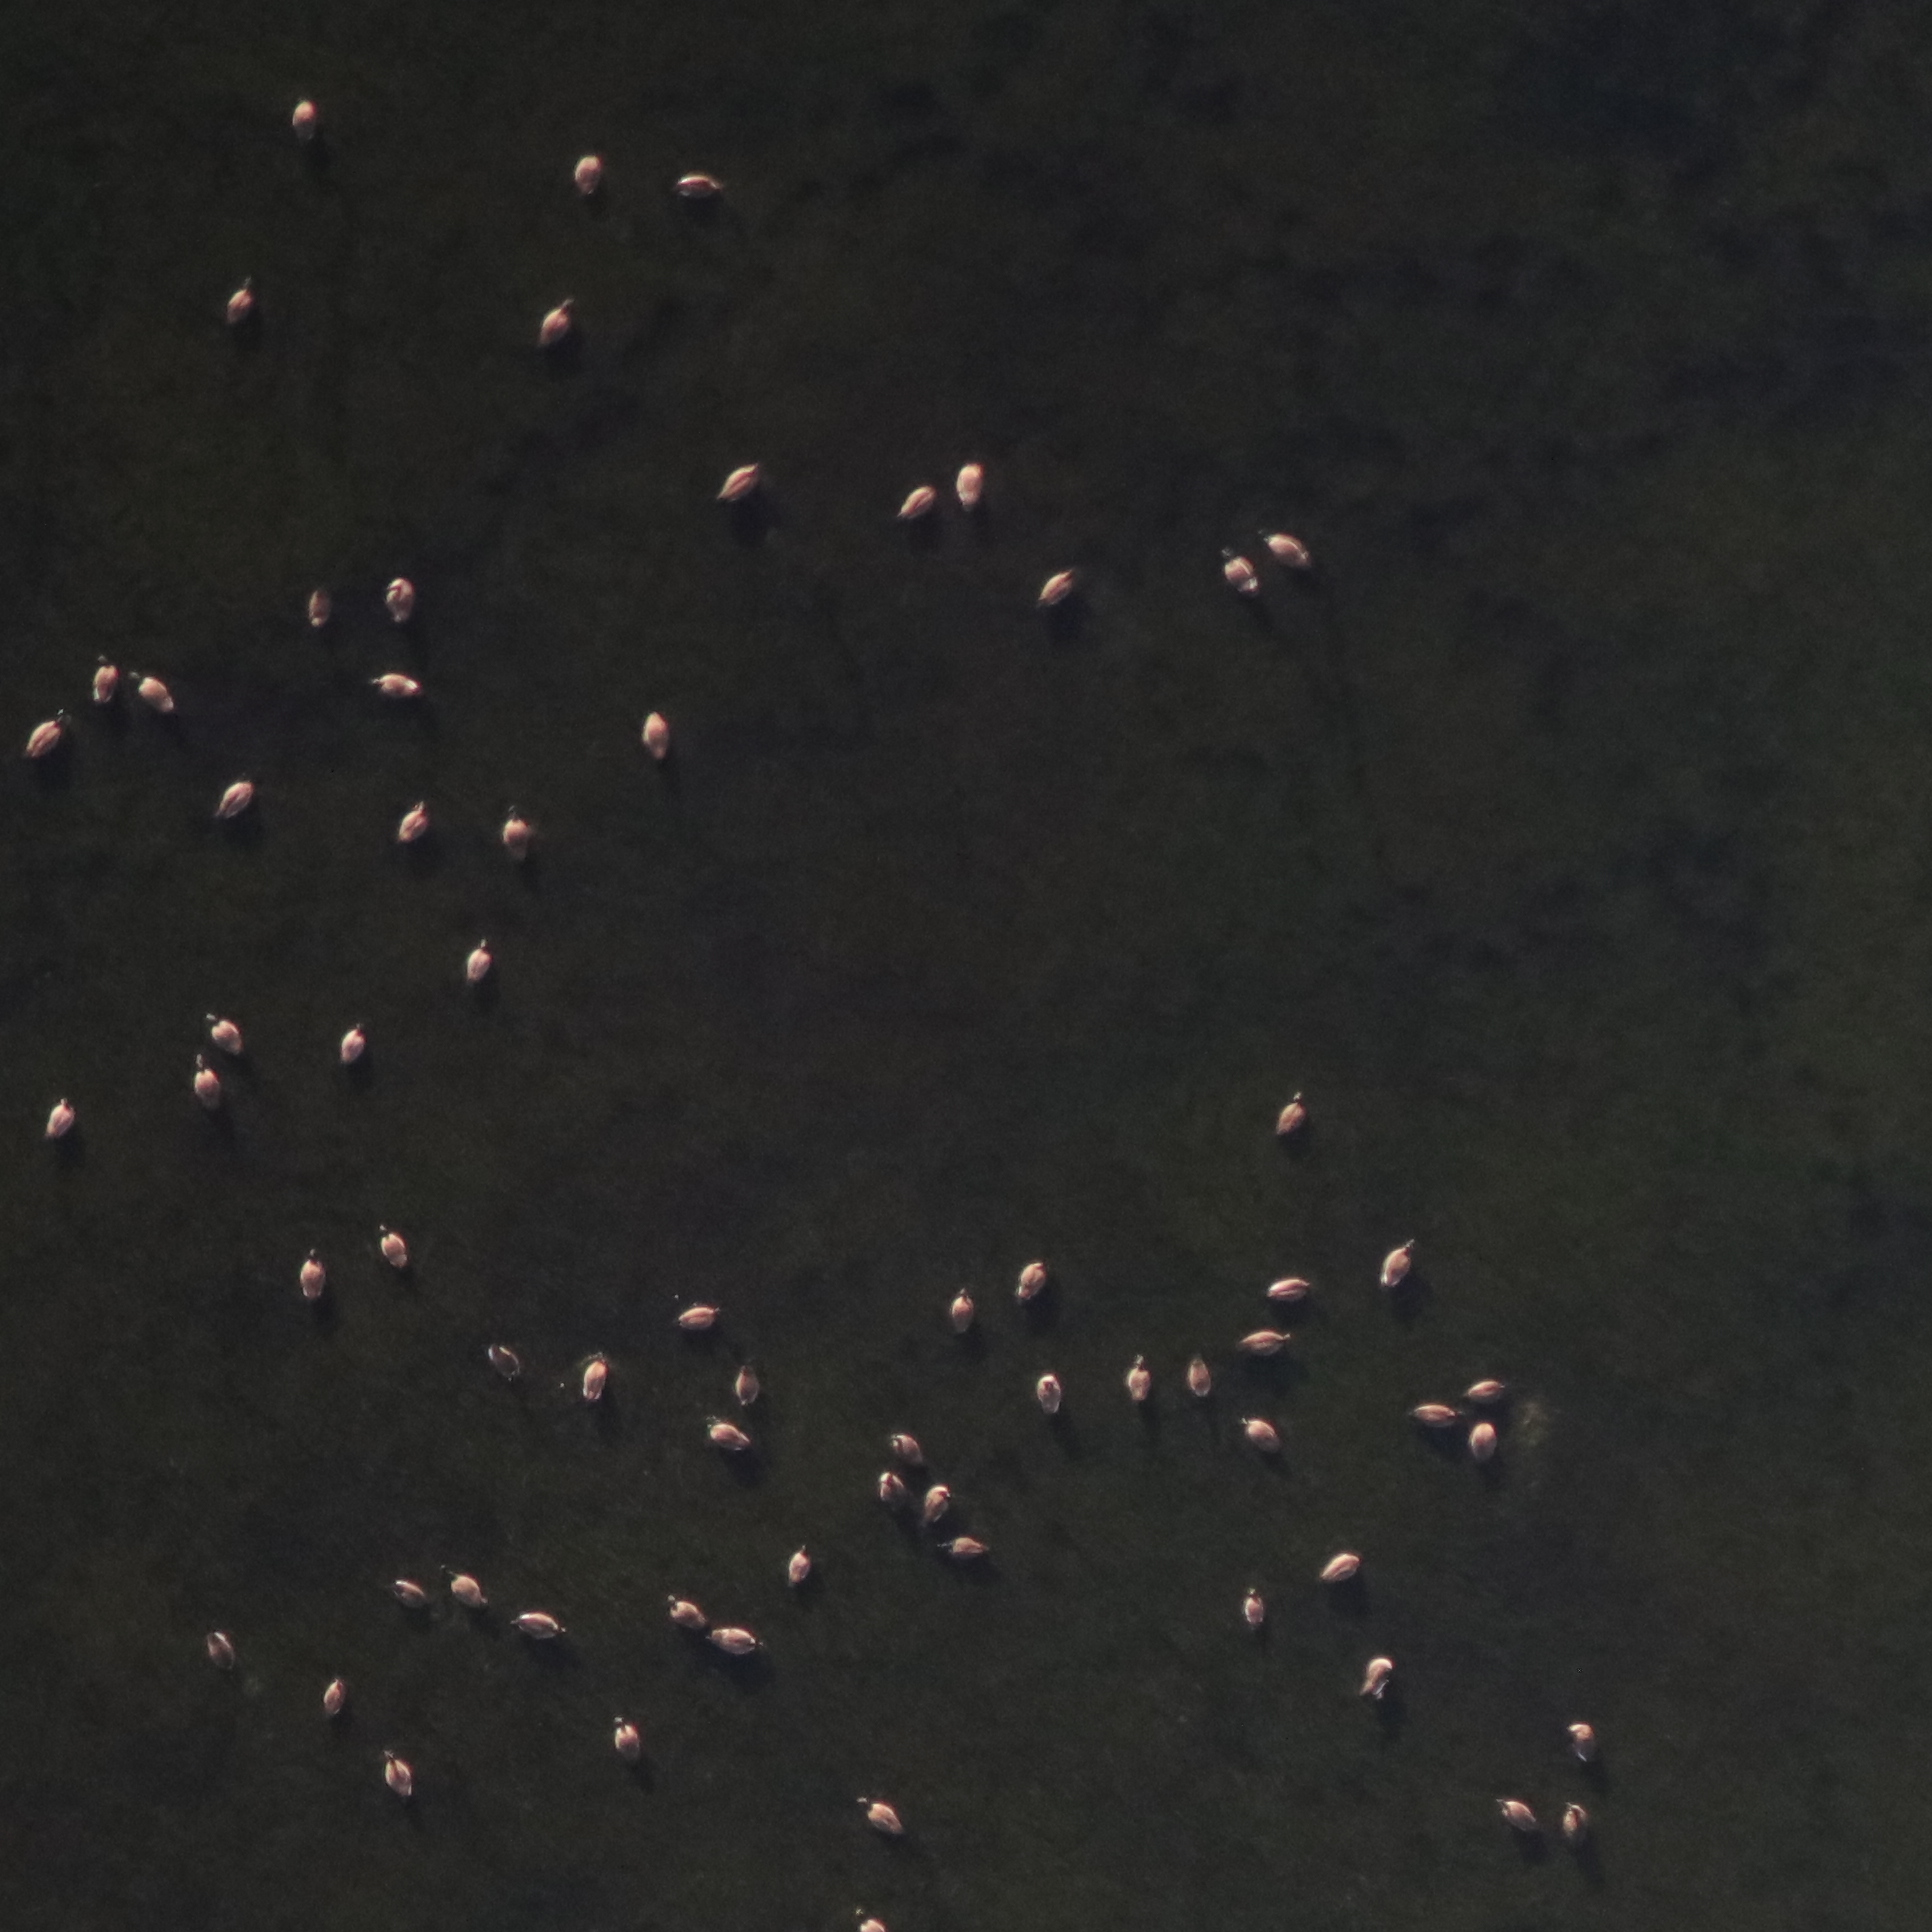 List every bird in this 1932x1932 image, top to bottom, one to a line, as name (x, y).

Canada goose (302, 114)
Canada goose (587, 172)
Canada goose (698, 186)
Canada goose (241, 308)
Canada goose (552, 329)
Canada goose (968, 467)
Canada goose (741, 485)
Canada goose (914, 509)
Canada goose (1296, 549)
Canada goose (1237, 579)
Canada goose (1058, 590)
Canada goose (402, 603)
Canada goose (314, 615)
Canada goose (107, 672)
Canada goose (397, 685)
Canada goose (156, 695)
Canada goose (658, 737)
Canada goose (45, 739)
Canada goose (238, 800)
Canada goose (415, 825)
Canada goose (517, 834)
Canada goose (476, 964)
Canada goose (227, 1031)
Canada goose (354, 1046)
Canada goose (206, 1088)
Canada goose (1293, 1115)
Canada goose (65, 1120)
Canada goose (394, 1250)
Canada goose (1397, 1266)
Canada goose (318, 1280)
Canada goose (1033, 1282)
Canada goose (1288, 1288)
Canada goose (962, 1313)
Canada goose (697, 1316)
Canada goose (1265, 1342)
Canada goose (507, 1360)
Canada goose (596, 1375)
Canada goose (1134, 1376)
Canada goose (1190, 1381)
Canada goose (748, 1384)
Canada goose (1482, 1392)
Canada goose (1049, 1396)
Canada goose (1428, 1409)
Canada goose (1264, 1432)
Canada goose (728, 1434)
Canada goose (908, 1436)
Canada goose (1482, 1443)
Canada goose (891, 1483)
Canada goose (934, 1502)
Canada goose (967, 1552)
Canada goose (789, 1569)
Canada goose (1340, 1570)
Canada goose (467, 1593)
Canada goose (414, 1601)
Canada goose (1256, 1609)
Canada goose (687, 1617)
Canada goose (538, 1625)
Canada goose (736, 1637)
Canada goose (230, 1653)
Canada goose (1377, 1681)
Canada goose (334, 1697)
Canada goose (1585, 1740)
Canada goose (630, 1741)
Canada goose (400, 1776)
Canada goose (1519, 1813)
Canada goose (884, 1820)
Canada goose (1575, 1823)